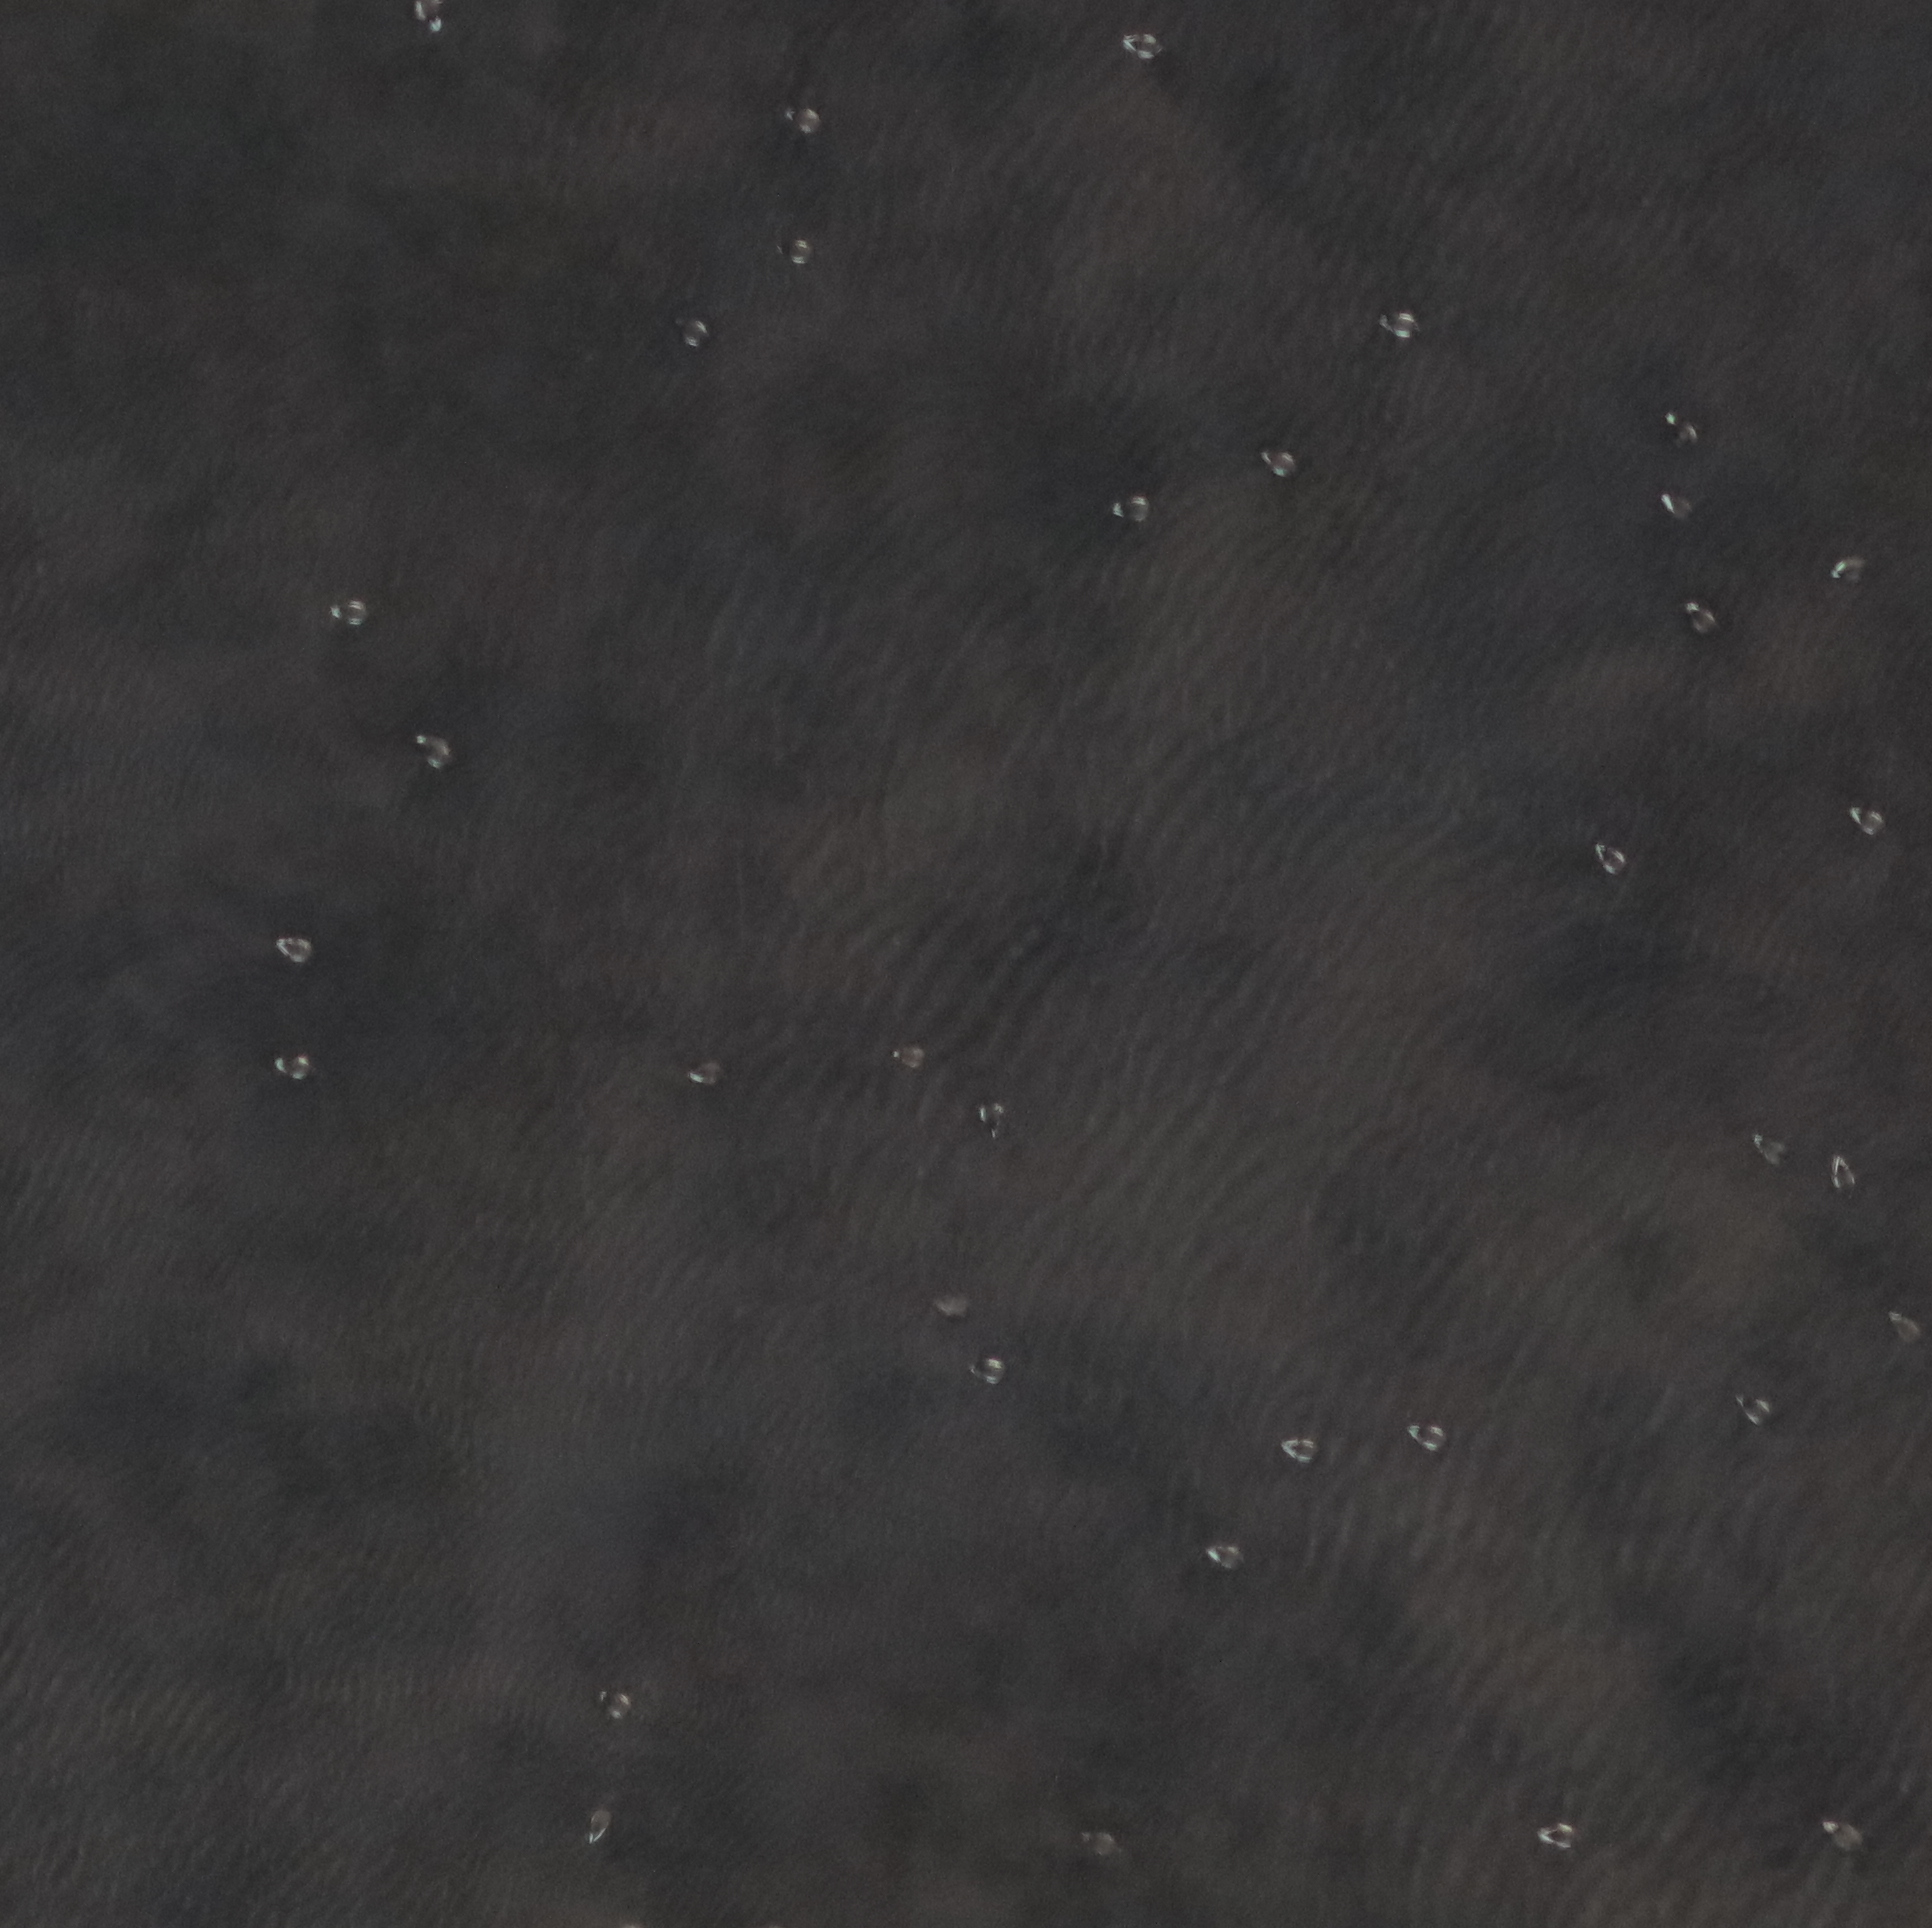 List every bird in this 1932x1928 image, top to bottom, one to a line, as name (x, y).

brant (430, 8)
brant (1145, 45)
brant (805, 117)
brant (797, 250)
brant (1398, 323)
brant (695, 332)
brant (1683, 429)
brant (1280, 461)
brant (1668, 508)
brant (1133, 509)
brant (1851, 567)
brant (349, 612)
brant (1702, 619)
brant (434, 751)
brant (1869, 822)
brant (1612, 859)
brant (299, 949)
brant (911, 1058)
brant (292, 1066)
brant (707, 1072)
brant (991, 1118)
brant (1772, 1148)
brant (1844, 1177)
brant (953, 1302)
brant (1904, 1328)
brant (989, 1369)
brant (1756, 1409)
brant (1432, 1438)
brant (1305, 1449)
brant (1230, 1556)
brant (618, 1704)
brant (599, 1821)
brant (1845, 1836)
brant (1562, 1837)
brant (1103, 1843)